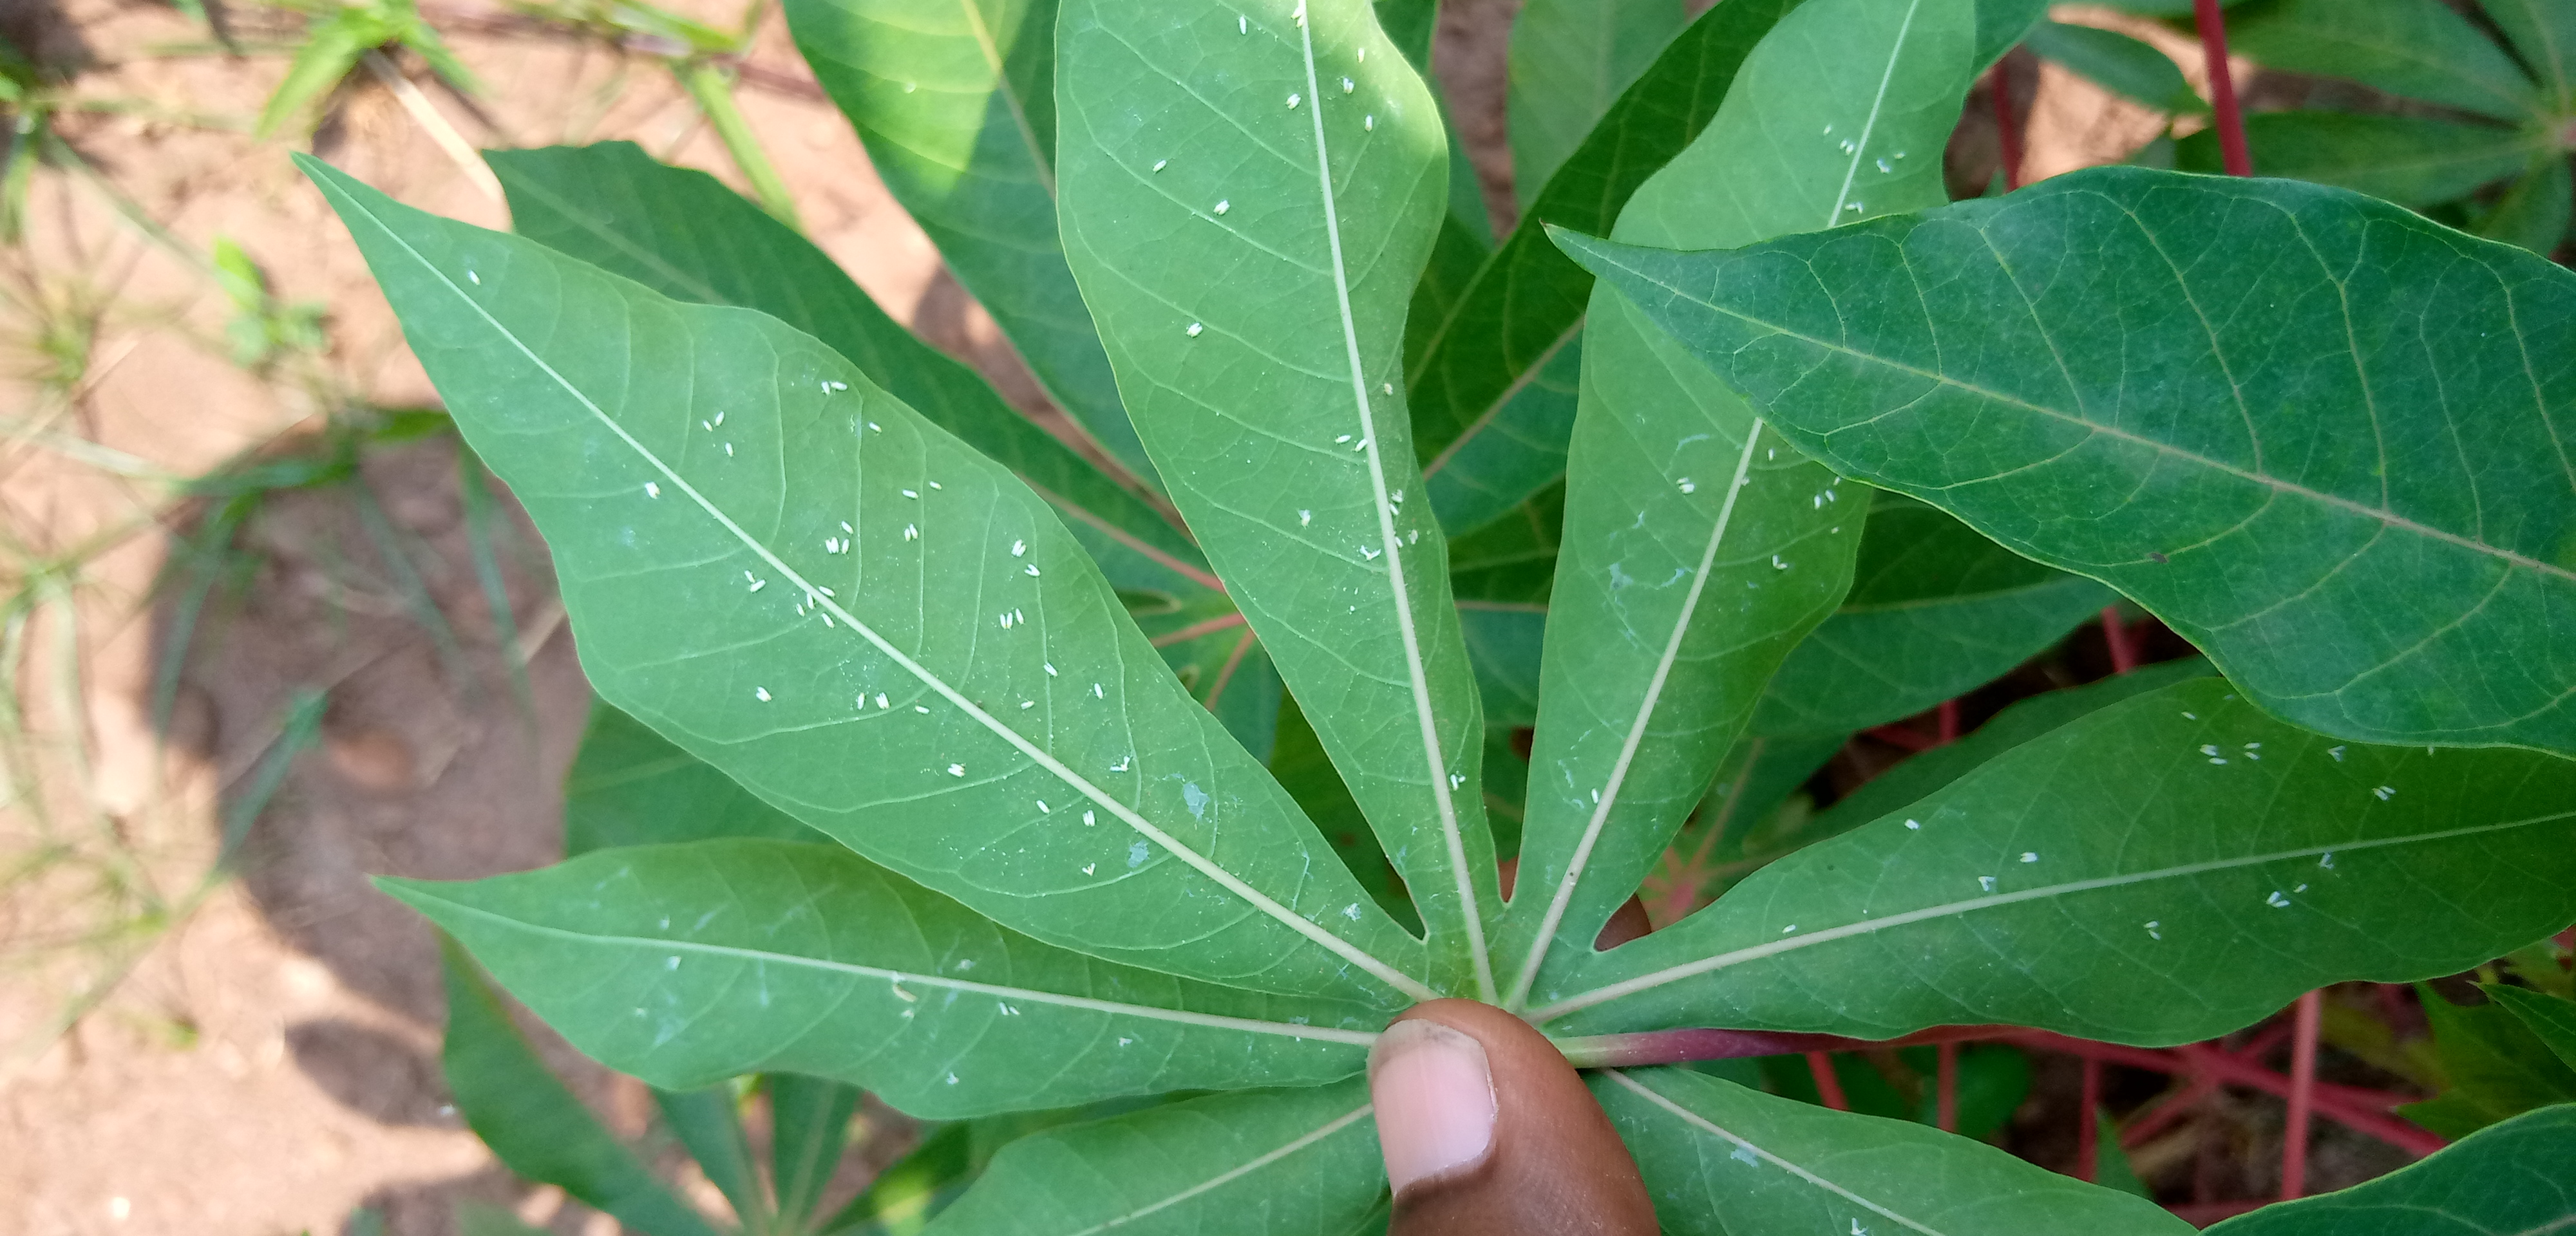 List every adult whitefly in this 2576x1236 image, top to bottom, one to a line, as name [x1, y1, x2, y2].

whitefly [1290, 3, 1307, 20]
whitefly [1235, 12, 1252, 38]
whitefly [1294, 12, 1308, 28]
whitefly [1355, 45, 1368, 64]
whitefly [1286, 91, 1300, 106]
whitefly [1289, 97, 1302, 112]
whitefly [1362, 110, 1378, 138]
whitefly [1822, 123, 1834, 140]
whitefly [1838, 137, 1849, 151]
whitefly [1846, 142, 1855, 156]
whitefly [1891, 149, 1909, 165]
whitefly [1874, 155, 1893, 177]
whitefly [1150, 157, 1167, 174]
whitefly [1211, 196, 1233, 218]
whitefly [1855, 199, 1864, 216]
whitefly [1844, 200, 1857, 213]
whitefly [466, 268, 487, 286]
whitefly [1186, 321, 1201, 335]
whitefly [1191, 324, 1204, 339]
whitefly [830, 377, 849, 393]
whitefly [819, 379, 833, 398]
whitefly [1379, 379, 1396, 398]
whitefly [712, 408, 728, 429]
whitefly [699, 416, 714, 434]
whitefly [864, 418, 885, 436]
whitefly [1331, 432, 1352, 447]
whitefly [1355, 437, 1371, 454]
whitefly [722, 440, 736, 461]
whitefly [1763, 444, 1777, 467]
whitefly [1831, 474, 1844, 485]
whitefly [1674, 476, 1690, 485]
whitefly [642, 476, 663, 502]
whitefly [925, 477, 943, 492]
whitefly [1677, 482, 1696, 496]
whitefly [1390, 485, 1404, 502]
whitefly [900, 488, 920, 501]
whitefly [1824, 489, 1838, 503]
whitefly [1811, 492, 1823, 514]
whitefly [1386, 501, 1400, 518]
whitefly [1296, 506, 1311, 530]
whitefly [837, 519, 857, 535]
whitefly [907, 521, 920, 541]
whitefly [1405, 525, 1424, 548]
whitefly [901, 527, 913, 544]
whitefly [829, 531, 840, 555]
whitefly [1391, 534, 1408, 550]
whitefly [1010, 535, 1023, 557]
whitefly [840, 536, 853, 556]
whitefly [824, 537, 832, 557]
whitefly [1017, 541, 1028, 560]
whitefly [1355, 543, 1385, 566]
whitefly [1769, 551, 1791, 572]
whitefly [1023, 561, 1043, 582]
whitefly [743, 567, 757, 585]
whitefly [749, 577, 771, 596]
whitefly [815, 583, 838, 601]
whitefly [803, 590, 822, 610]
whitefly [791, 599, 809, 619]
whitefly [1014, 604, 1025, 628]
whitefly [1006, 609, 1014, 632]
whitefly [817, 610, 840, 632]
whitefly [998, 611, 1007, 630]
whitefly [1038, 657, 1063, 679]
whitefly [1088, 677, 1106, 702]
whitefly [752, 680, 775, 704]
whitefly [855, 689, 868, 712]
whitefly [874, 689, 893, 713]
whitefly [1018, 693, 1037, 712]
whitefly [910, 702, 934, 720]
whitefly [2179, 709, 2198, 723]
whitefly [2242, 740, 2262, 751]
whitefly [2325, 740, 2348, 763]
whitefly [2195, 743, 2220, 756]
whitefly [1107, 750, 1134, 774]
whitefly [2241, 751, 2263, 762]
whitefly [2206, 756, 2229, 767]
whitefly [943, 759, 969, 780]
whitefly [1448, 771, 1459, 792]
whitefly [1457, 772, 1470, 785]
whitefly [2379, 783, 2398, 796]
whitefly [1588, 786, 1603, 807]
whitefly [2372, 786, 2389, 803]
whitefly [1033, 797, 1056, 817]
whitefly [1079, 806, 1099, 829]
whitefly [1902, 817, 1923, 831]
whitefly [2019, 850, 2038, 859]
whitefly [2313, 851, 2338, 871]
whitefly [2019, 856, 2040, 864]
whitefly [1080, 860, 1097, 880]
whitefly [1976, 873, 2001, 895]
whitefly [2291, 879, 2308, 897]
whitefly [2262, 888, 2283, 907]
whitefly [2273, 898, 2291, 910]
whitefly [2141, 920, 2159, 930]
whitefly [1780, 921, 1799, 937]
whitefly [2146, 928, 2161, 941]
whitefly [999, 998, 1007, 1018]
whitefly [1007, 1004, 1023, 1017]
whitefly [1113, 1033, 1135, 1051]
whitefly [944, 1068, 962, 1087]
whitefly [1846, 1216, 1871, 1236]